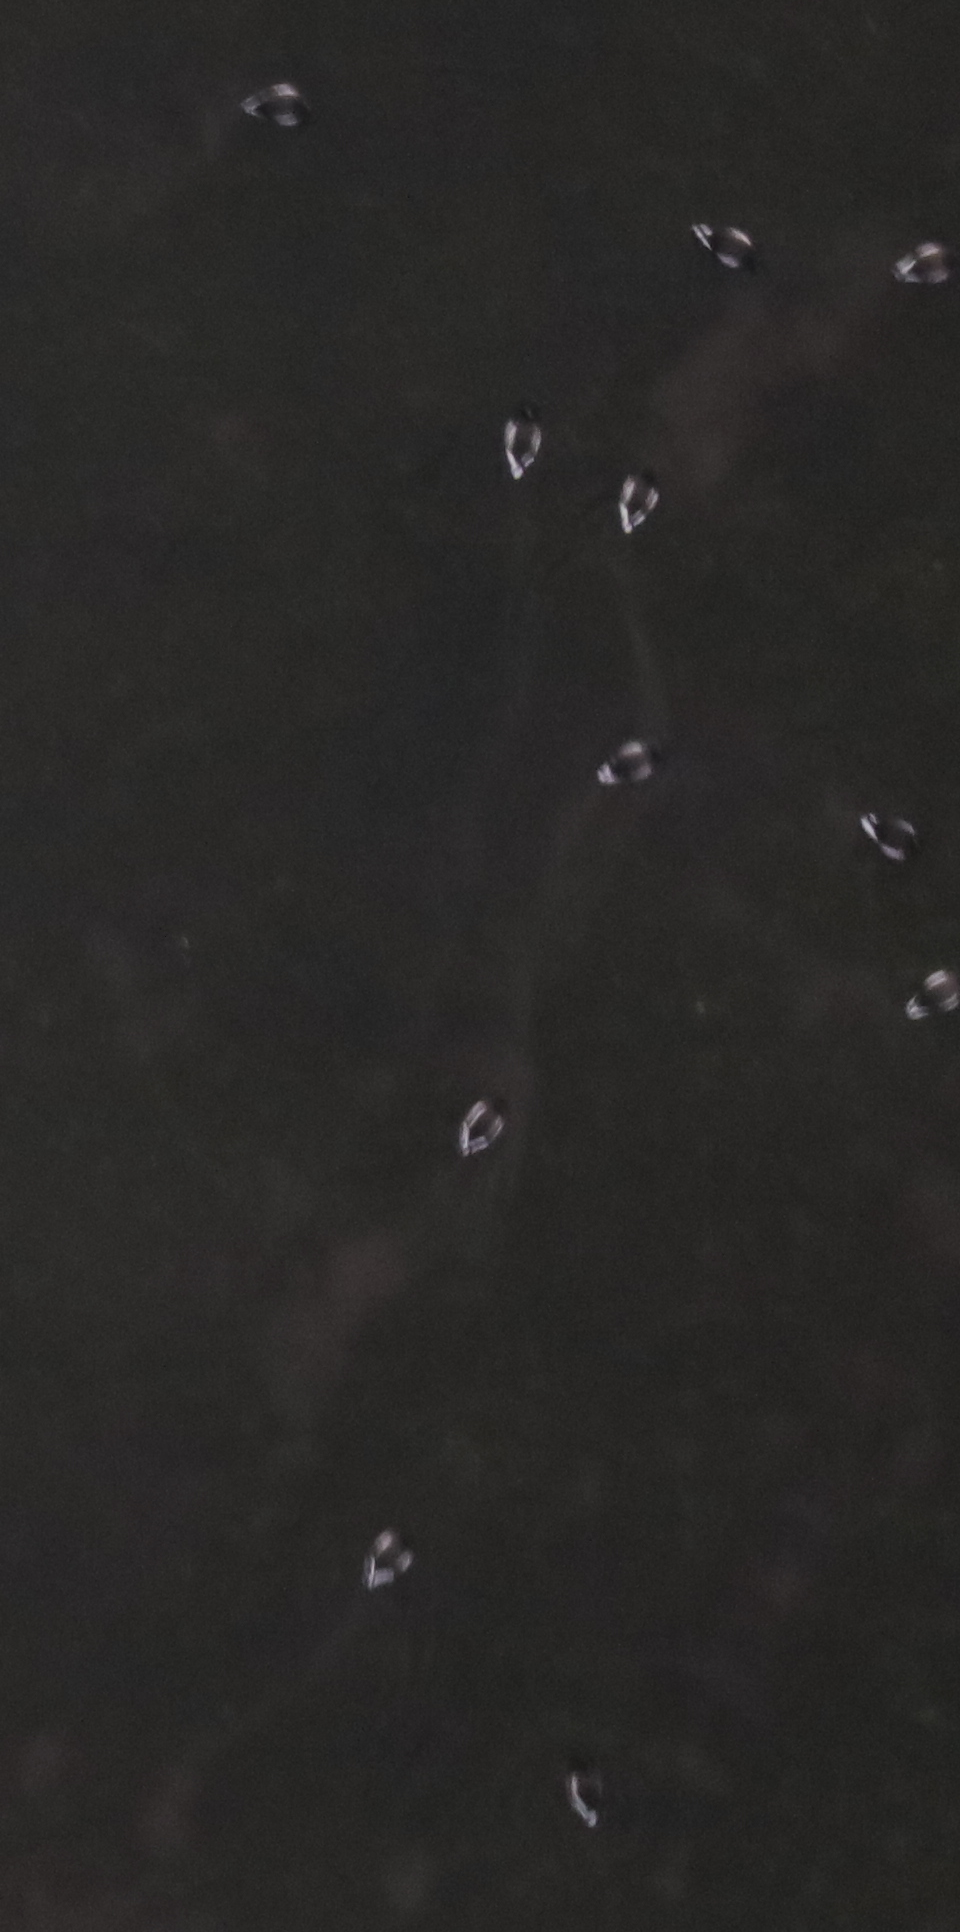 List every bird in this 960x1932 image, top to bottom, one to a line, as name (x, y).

brant (279, 106)
brant (728, 244)
brant (935, 262)
brant (523, 442)
brant (638, 499)
brant (631, 764)
brant (891, 834)
brant (935, 993)
brant (483, 1123)
brant (389, 1558)
brant (583, 1792)